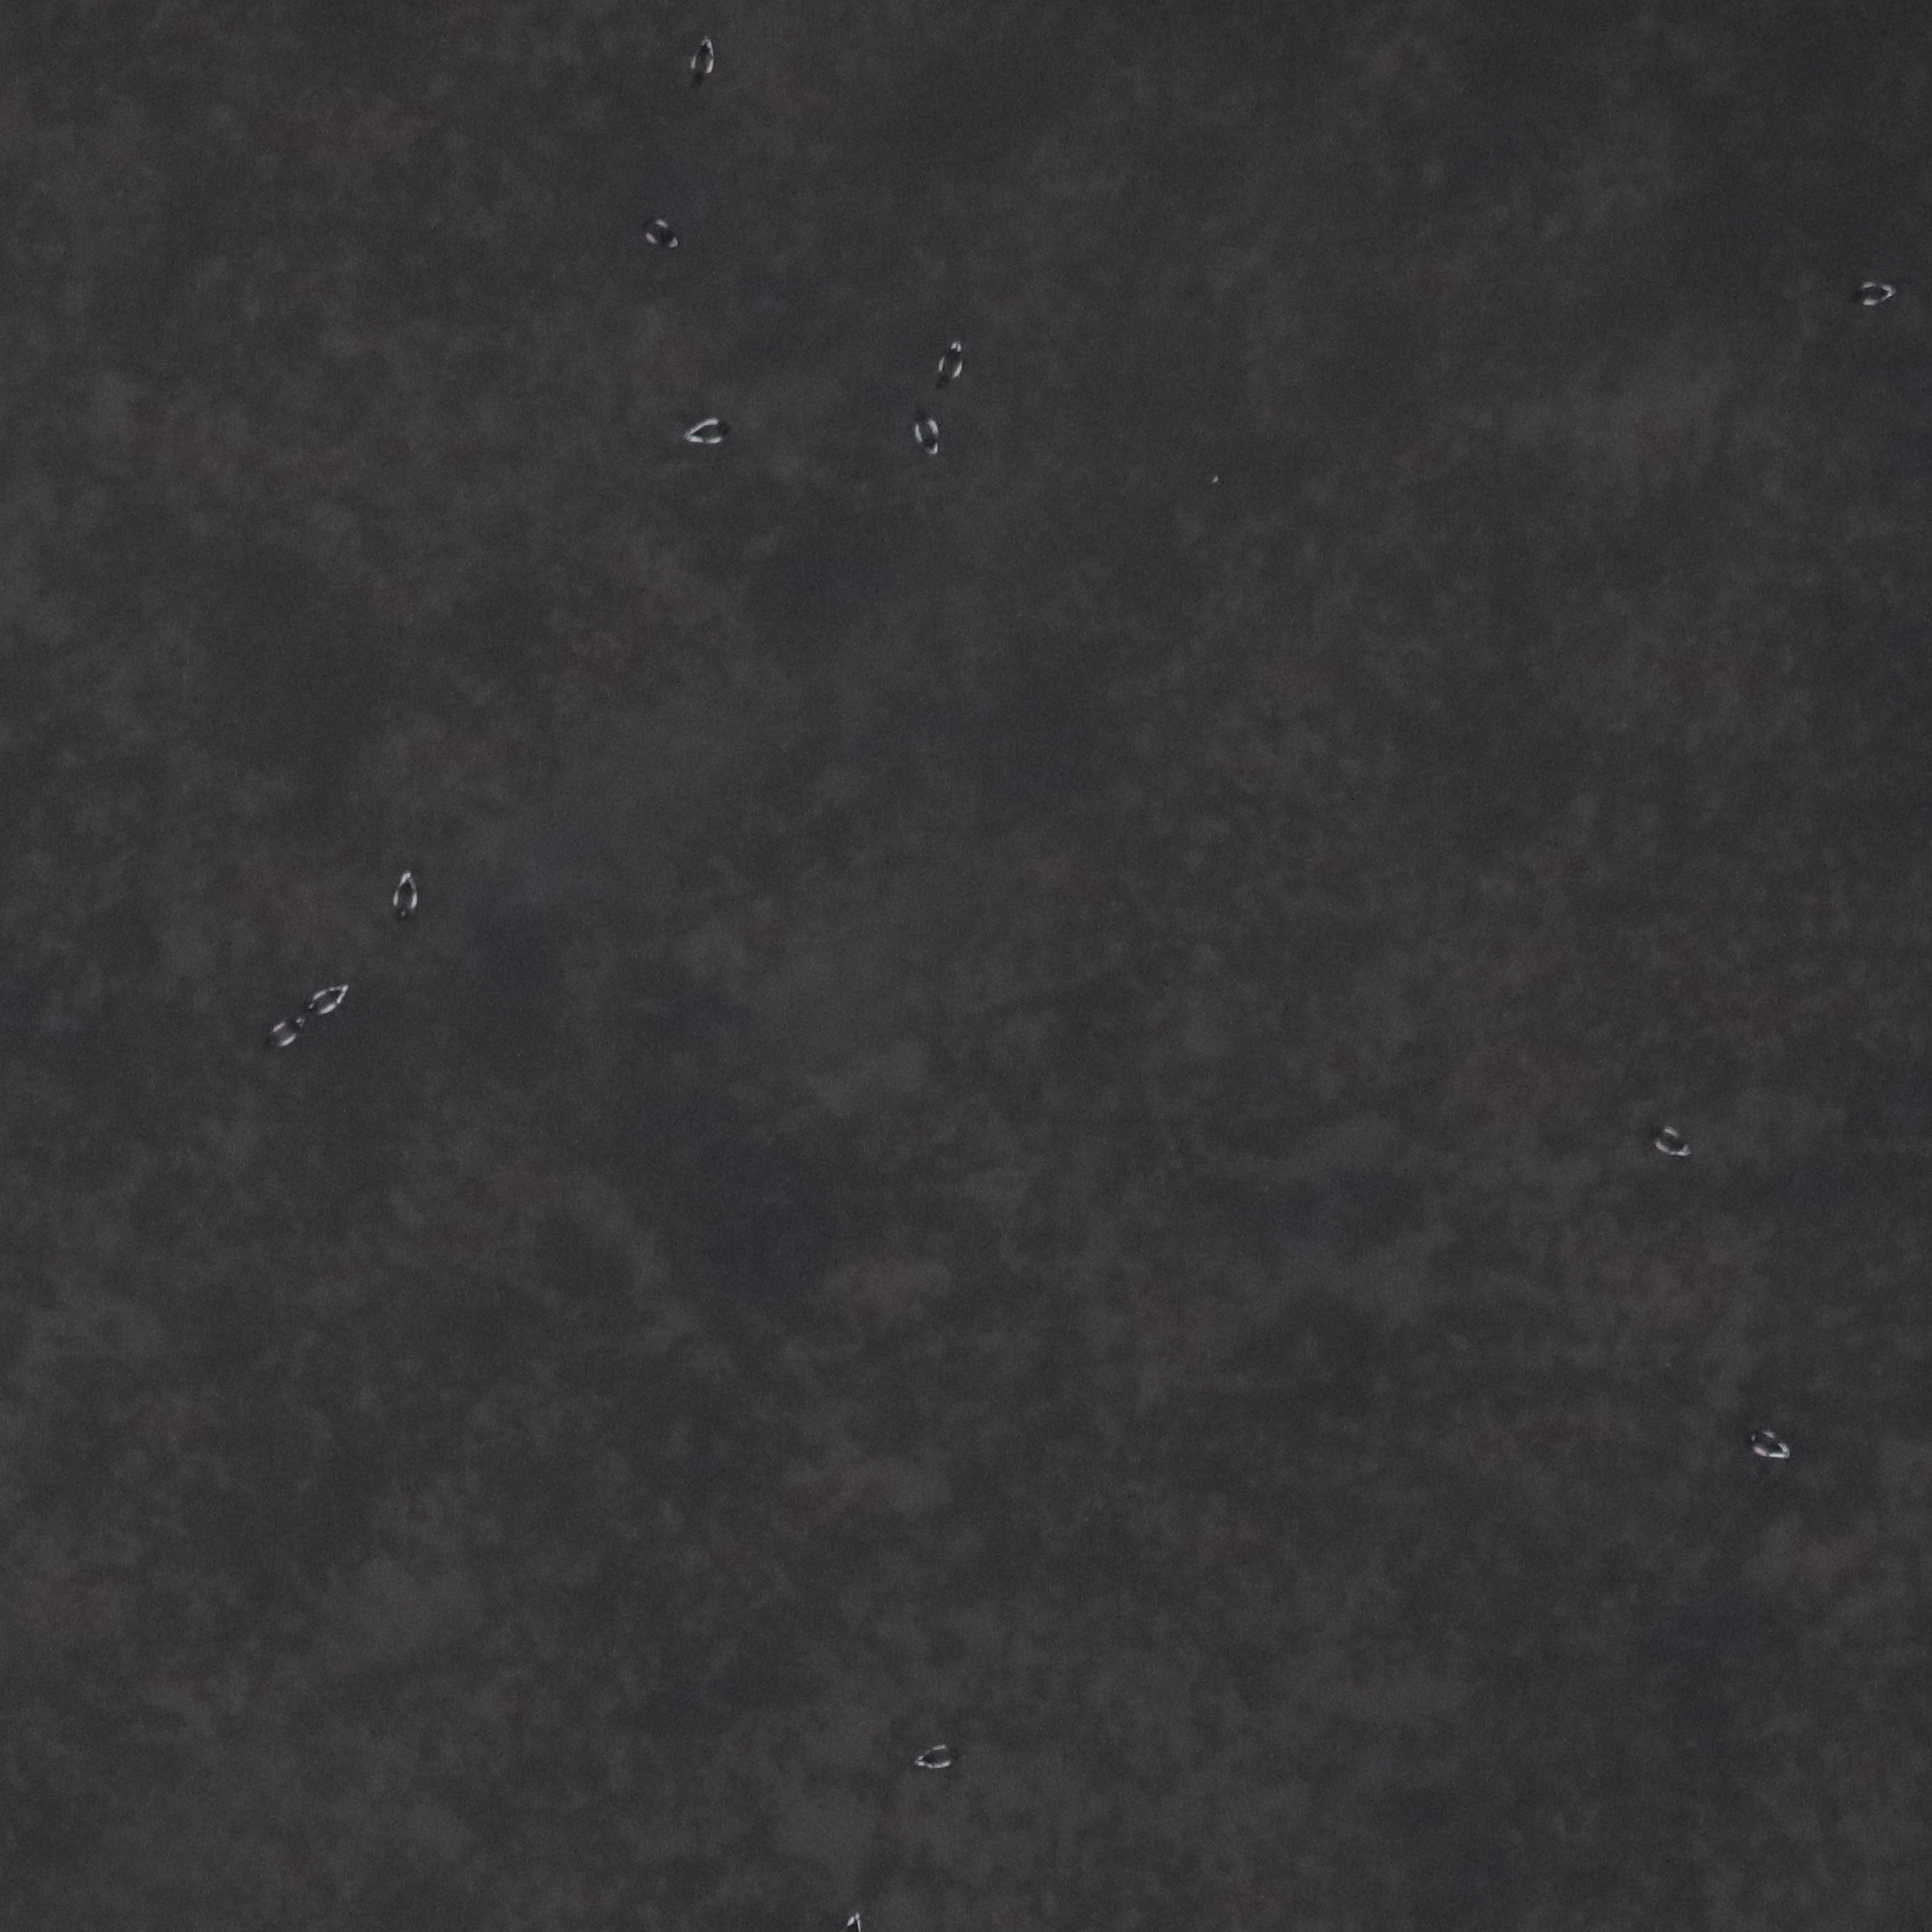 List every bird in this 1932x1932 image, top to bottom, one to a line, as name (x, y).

brant (701, 61)
brant (660, 234)
brant (1873, 293)
brant (950, 366)
brant (709, 432)
brant (929, 432)
brant (405, 896)
brant (325, 1000)
brant (285, 1033)
brant (1668, 1140)
brant (1767, 1443)
brant (936, 1758)